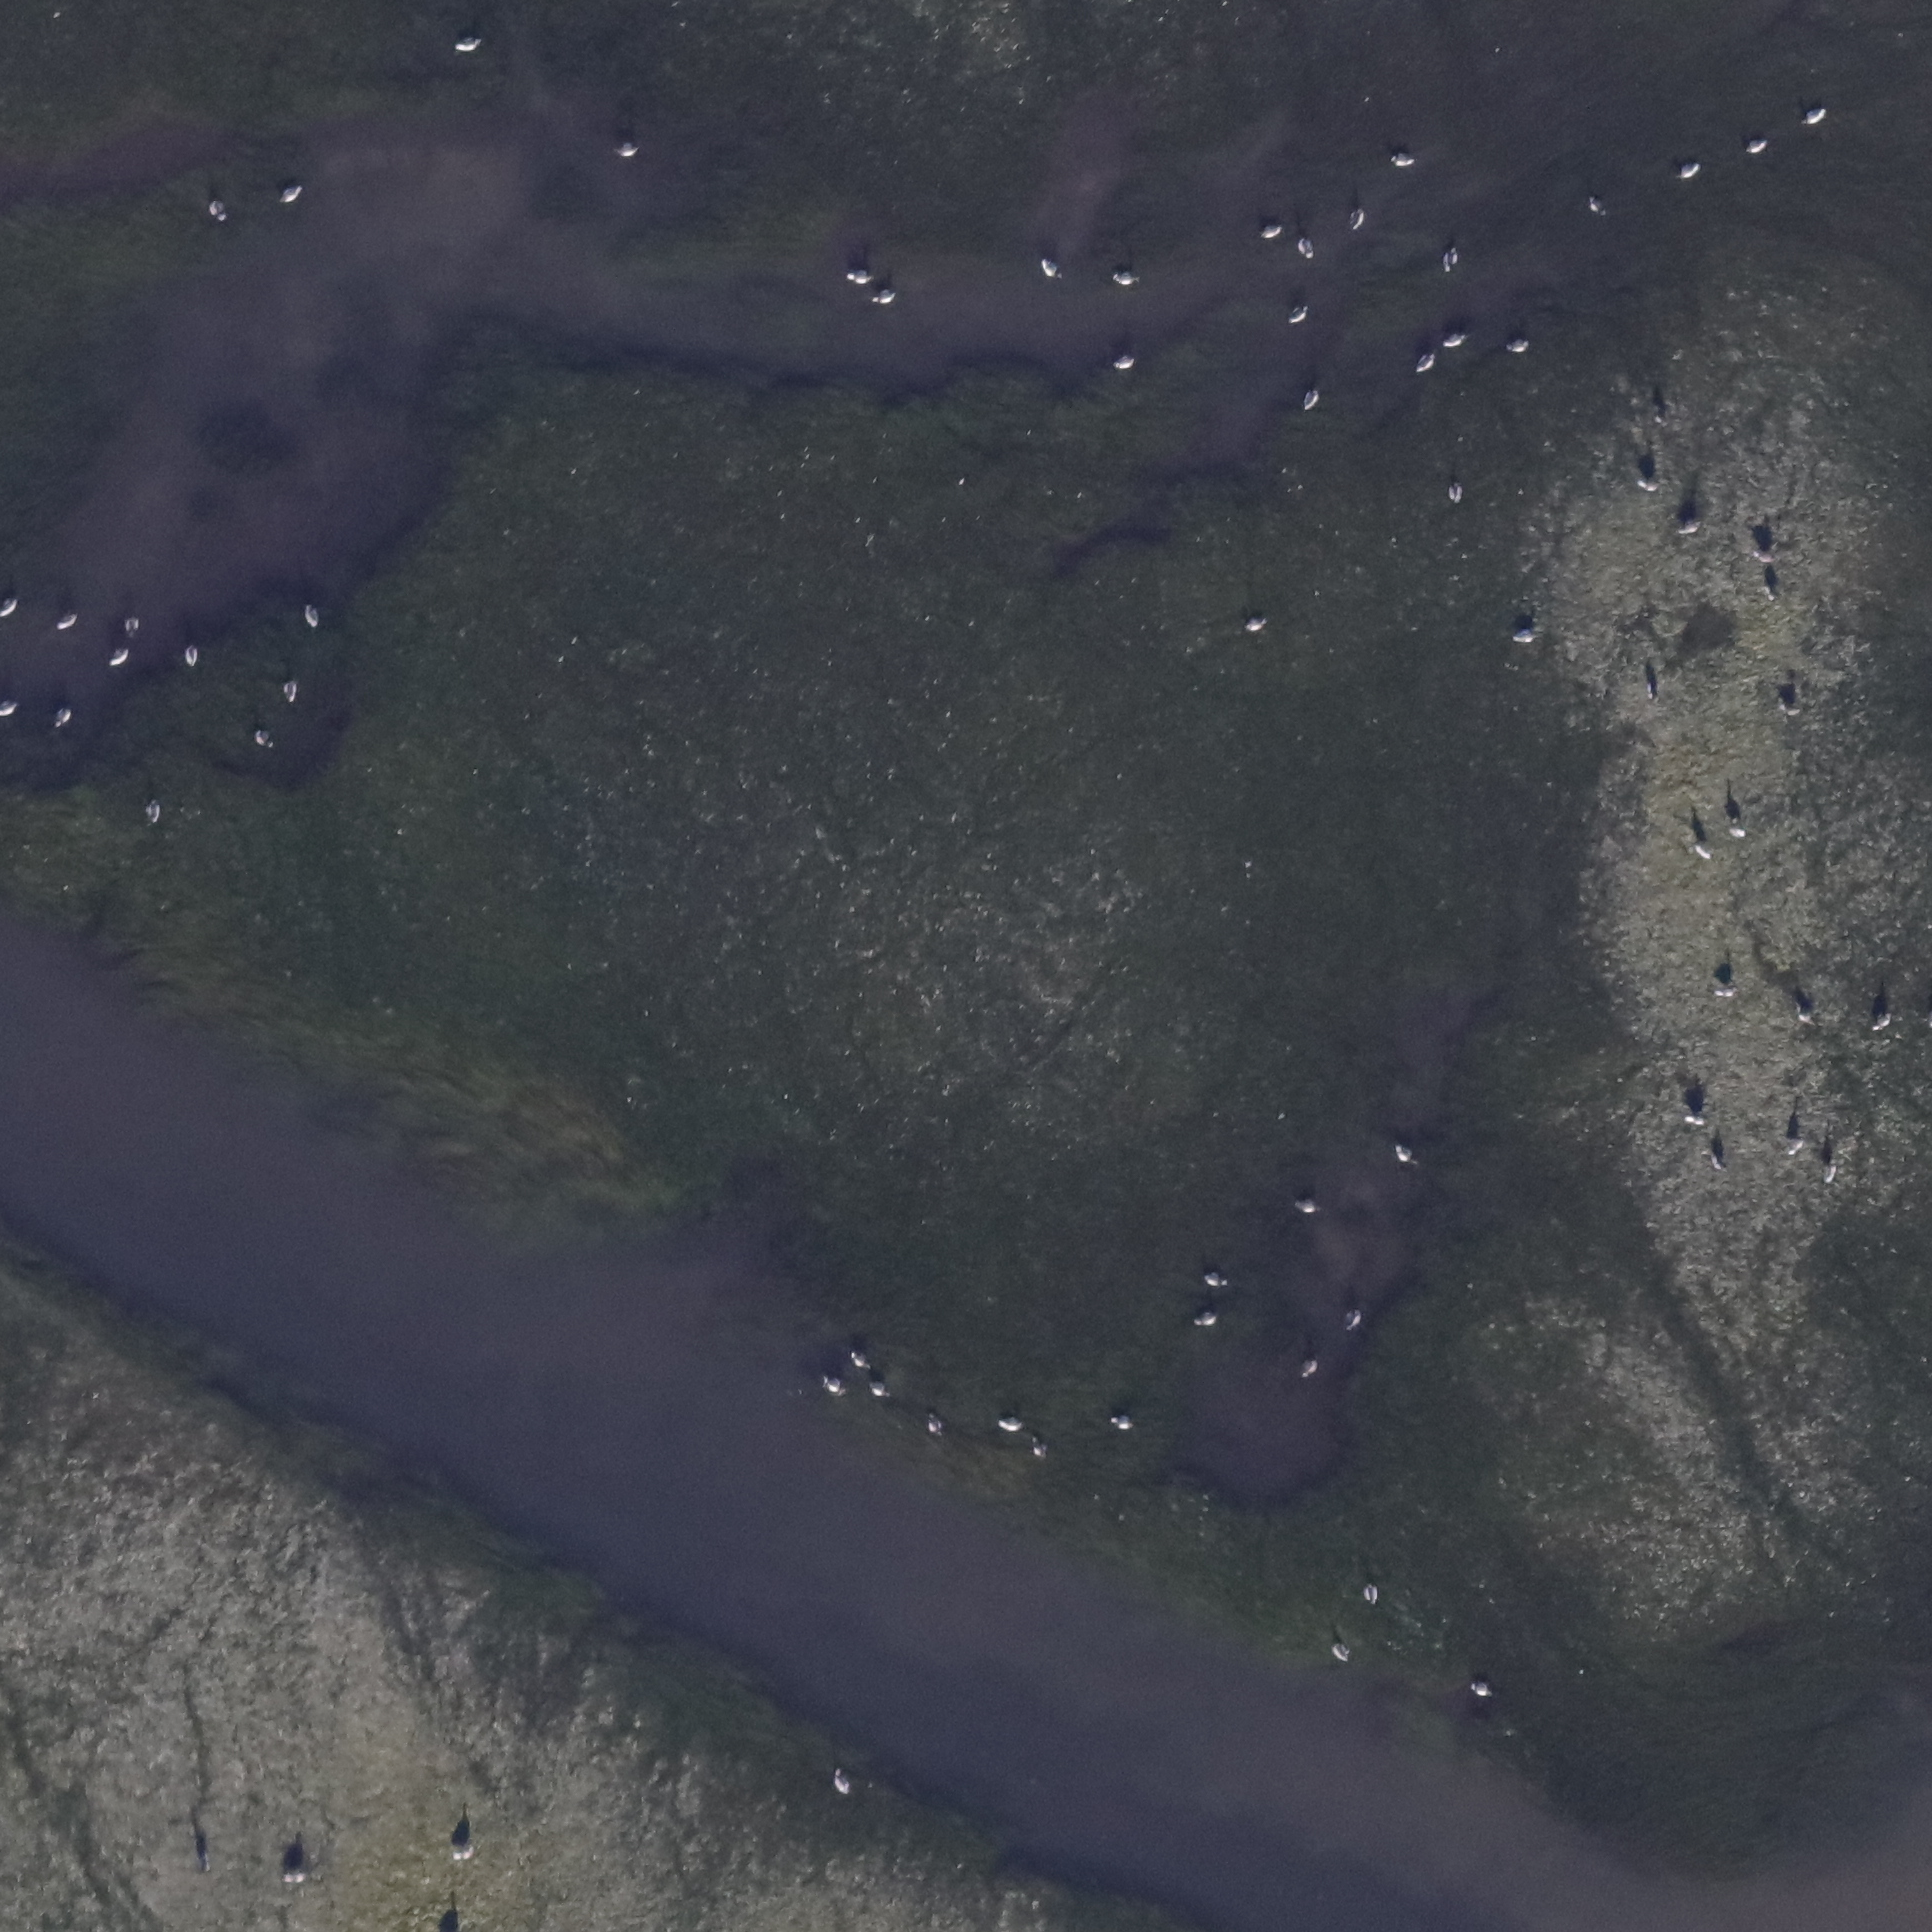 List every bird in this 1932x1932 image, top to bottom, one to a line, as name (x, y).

brant (475, 44)
brant (1825, 109)
brant (1768, 136)
brant (631, 151)
brant (1414, 158)
brant (1687, 168)
brant (293, 189)
brant (1601, 200)
brant (221, 211)
brant (1361, 214)
brant (1277, 224)
brant (1314, 246)
brant (1446, 265)
brant (1051, 267)
brant (864, 274)
brant (1130, 274)
brant (886, 300)
brant (1304, 308)
brant (1454, 344)
brant (1520, 353)
brant (1126, 362)
brant (1429, 364)
brant (1310, 396)
brant (1664, 419)
brant (1654, 491)
brant (1461, 494)
brant (1688, 527)
brant (1768, 555)
brant (1776, 590)
brant (10, 611)
brant (307, 619)
brant (1256, 621)
brant (70, 625)
brant (138, 626)
brant (1526, 632)
brant (199, 658)
brant (118, 668)
brant (287, 687)
brant (1658, 690)
brant (9, 709)
brant (1795, 709)
brant (69, 726)
brant (268, 737)
brant (151, 805)
brant (1737, 831)
brant (1705, 857)
brant (1726, 993)
brant (1804, 1013)
brant (1882, 1019)
brant (1695, 1119)
brant (1792, 1144)
brant (1405, 1152)
brant (1715, 1164)
brant (1828, 1172)
brant (1312, 1204)
brant (1213, 1282)
brant (1210, 1317)
brant (1352, 1319)
brant (860, 1358)
brant (1306, 1365)
brant (828, 1389)
brant (884, 1394)
brant (1120, 1420)
brant (1011, 1422)
brant (939, 1423)
brant (1037, 1454)
brant (1370, 1592)
brant (1341, 1653)
brant (1482, 1689)
brant (845, 1794)
brant (471, 1864)
brant (208, 1867)
brant (301, 1871)